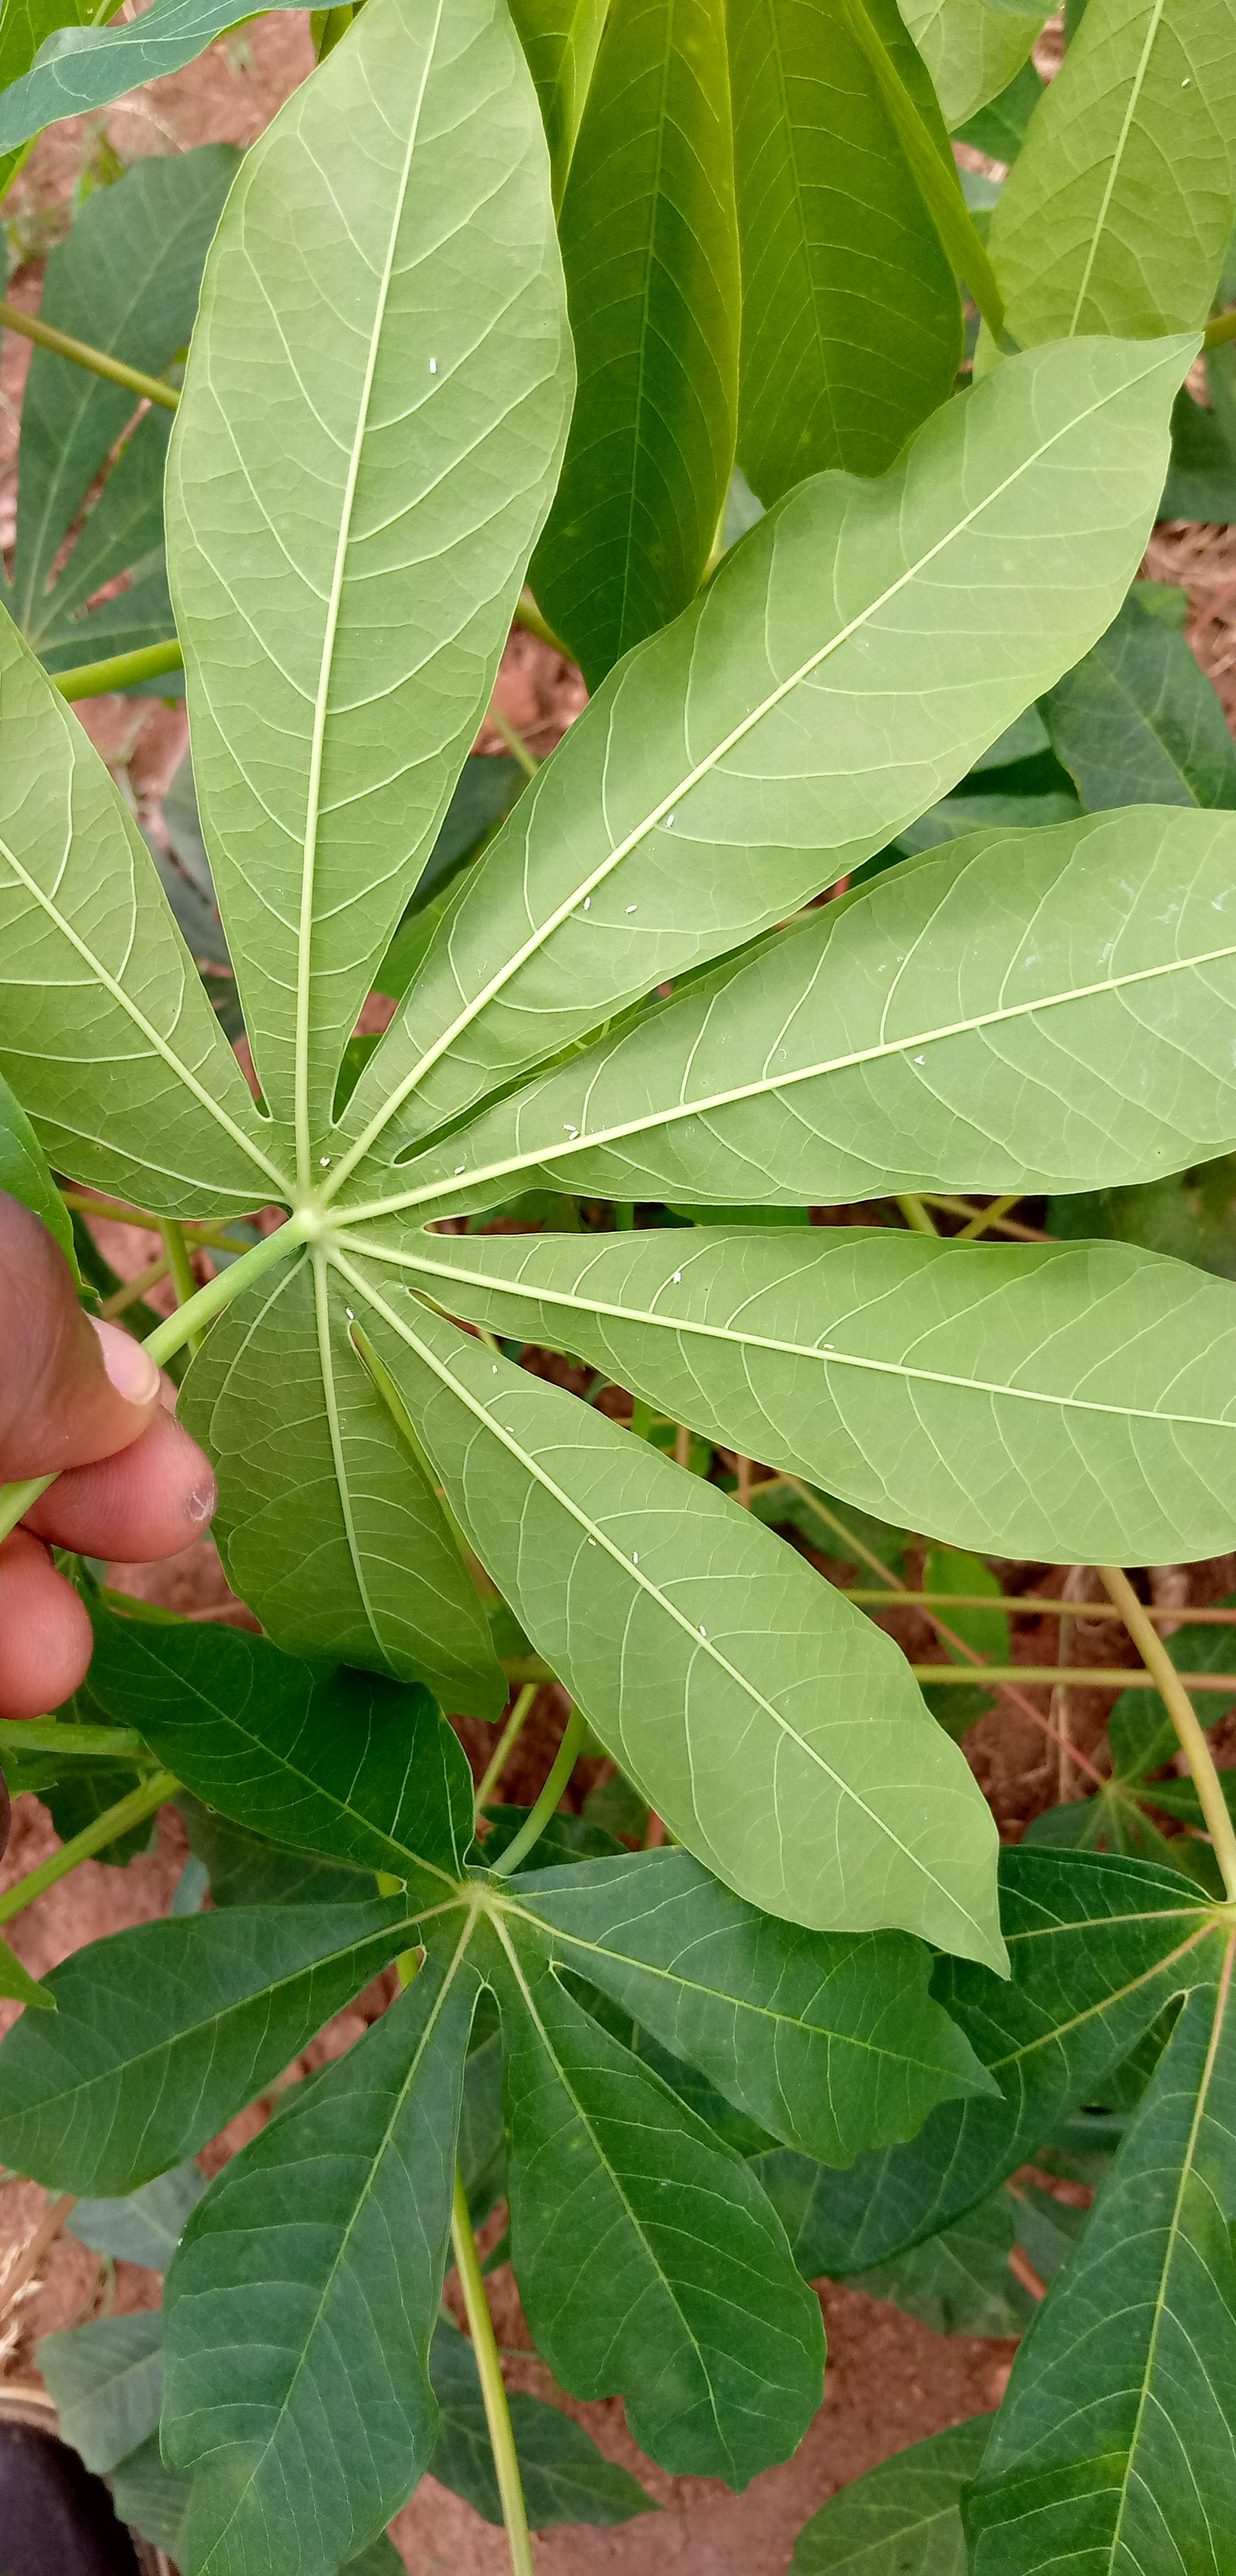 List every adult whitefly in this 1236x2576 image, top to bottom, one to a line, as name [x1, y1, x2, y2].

whitefly [422, 354, 439, 375]
whitefly [663, 813, 679, 829]
whitefly [579, 896, 597, 909]
whitefly [619, 900, 640, 915]
whitefly [908, 1050, 928, 1068]
whitefly [561, 1121, 581, 1131]
whitefly [568, 1128, 584, 1140]
whitefly [315, 1155, 332, 1168]
whitefly [321, 1156, 336, 1170]
whitefly [454, 1164, 468, 1174]
whitefly [668, 1265, 685, 1285]
whitefly [342, 1302, 361, 1321]
whitefly [821, 1338, 838, 1355]
whitefly [489, 1361, 502, 1377]
whitefly [502, 1420, 516, 1434]
whitefly [584, 1535, 601, 1551]
whitefly [631, 1548, 644, 1566]
whitefly [697, 1624, 711, 1638]